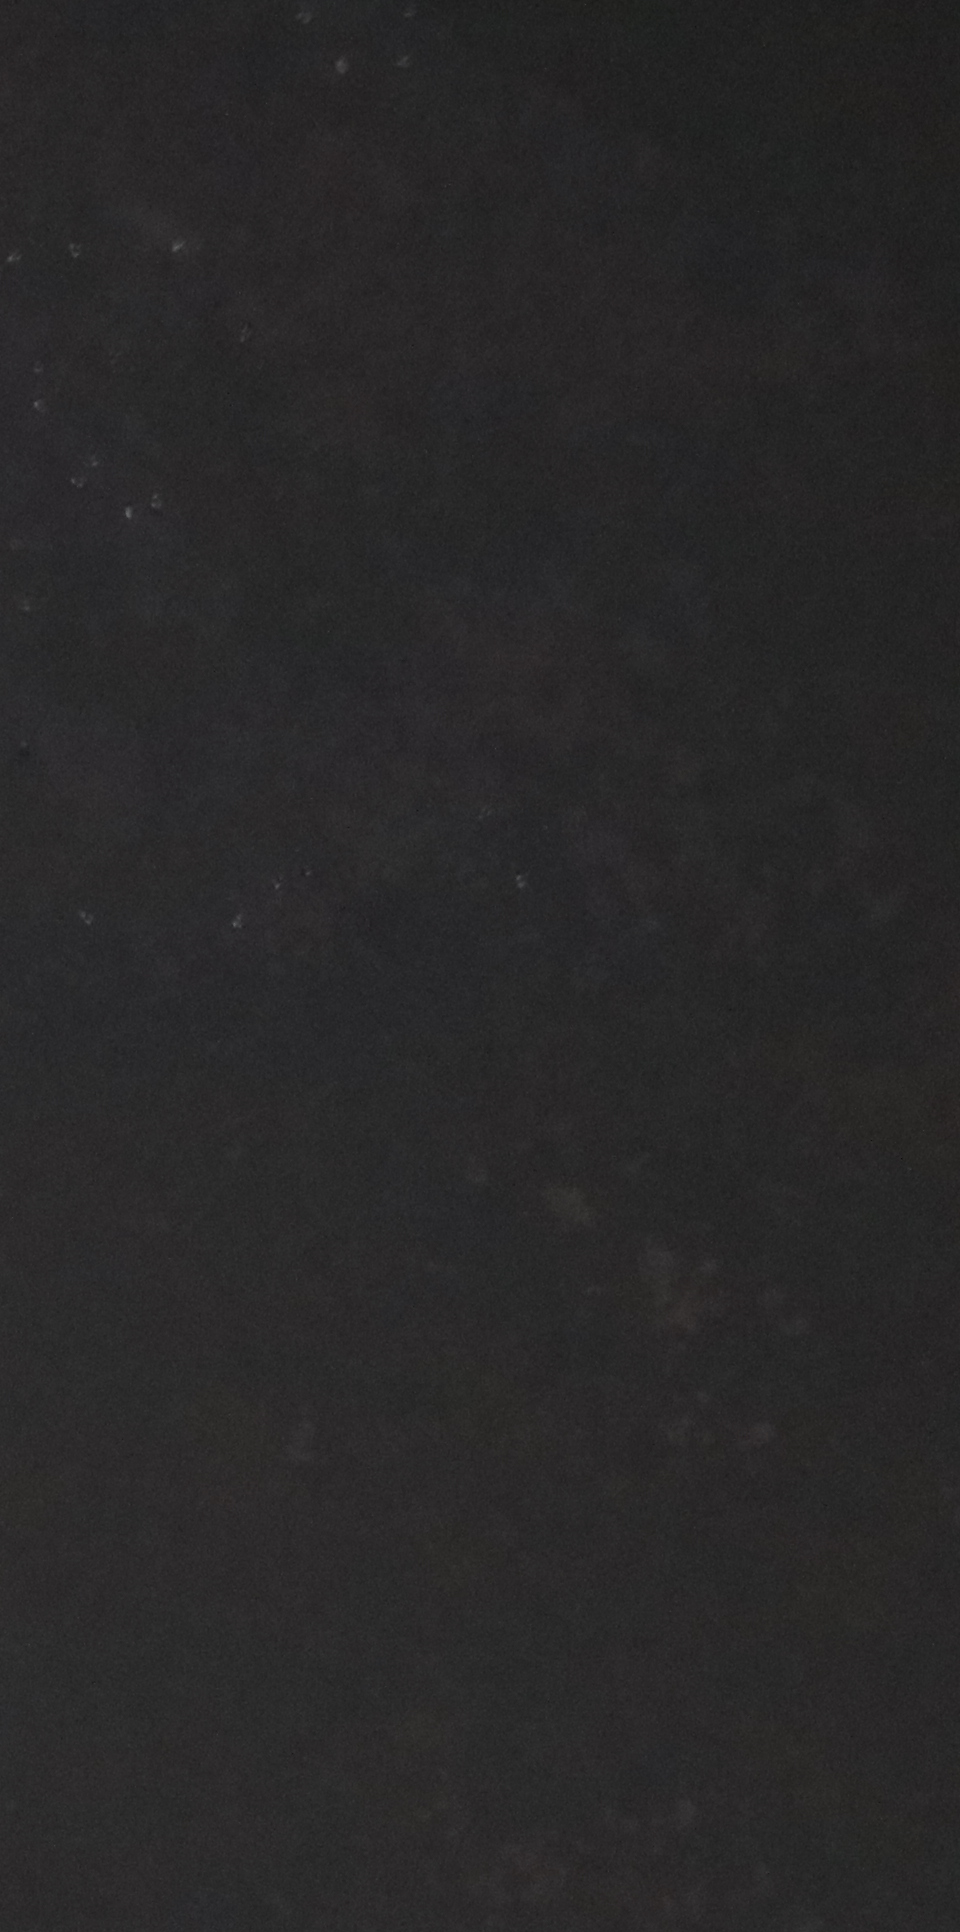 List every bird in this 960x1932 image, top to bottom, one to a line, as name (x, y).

brant (409, 17)
brant (305, 20)
brant (411, 65)
brant (338, 66)
brant (183, 248)
brant (14, 254)
brant (82, 255)
brant (3, 270)
brant (246, 330)
brant (33, 360)
brant (41, 406)
brant (100, 456)
brant (79, 485)
brant (167, 499)
brant (126, 517)
brant (21, 544)
brant (30, 607)
brant (19, 744)
brant (483, 814)
brant (304, 870)
brant (286, 884)
brant (532, 884)
brant (95, 919)
brant (240, 923)